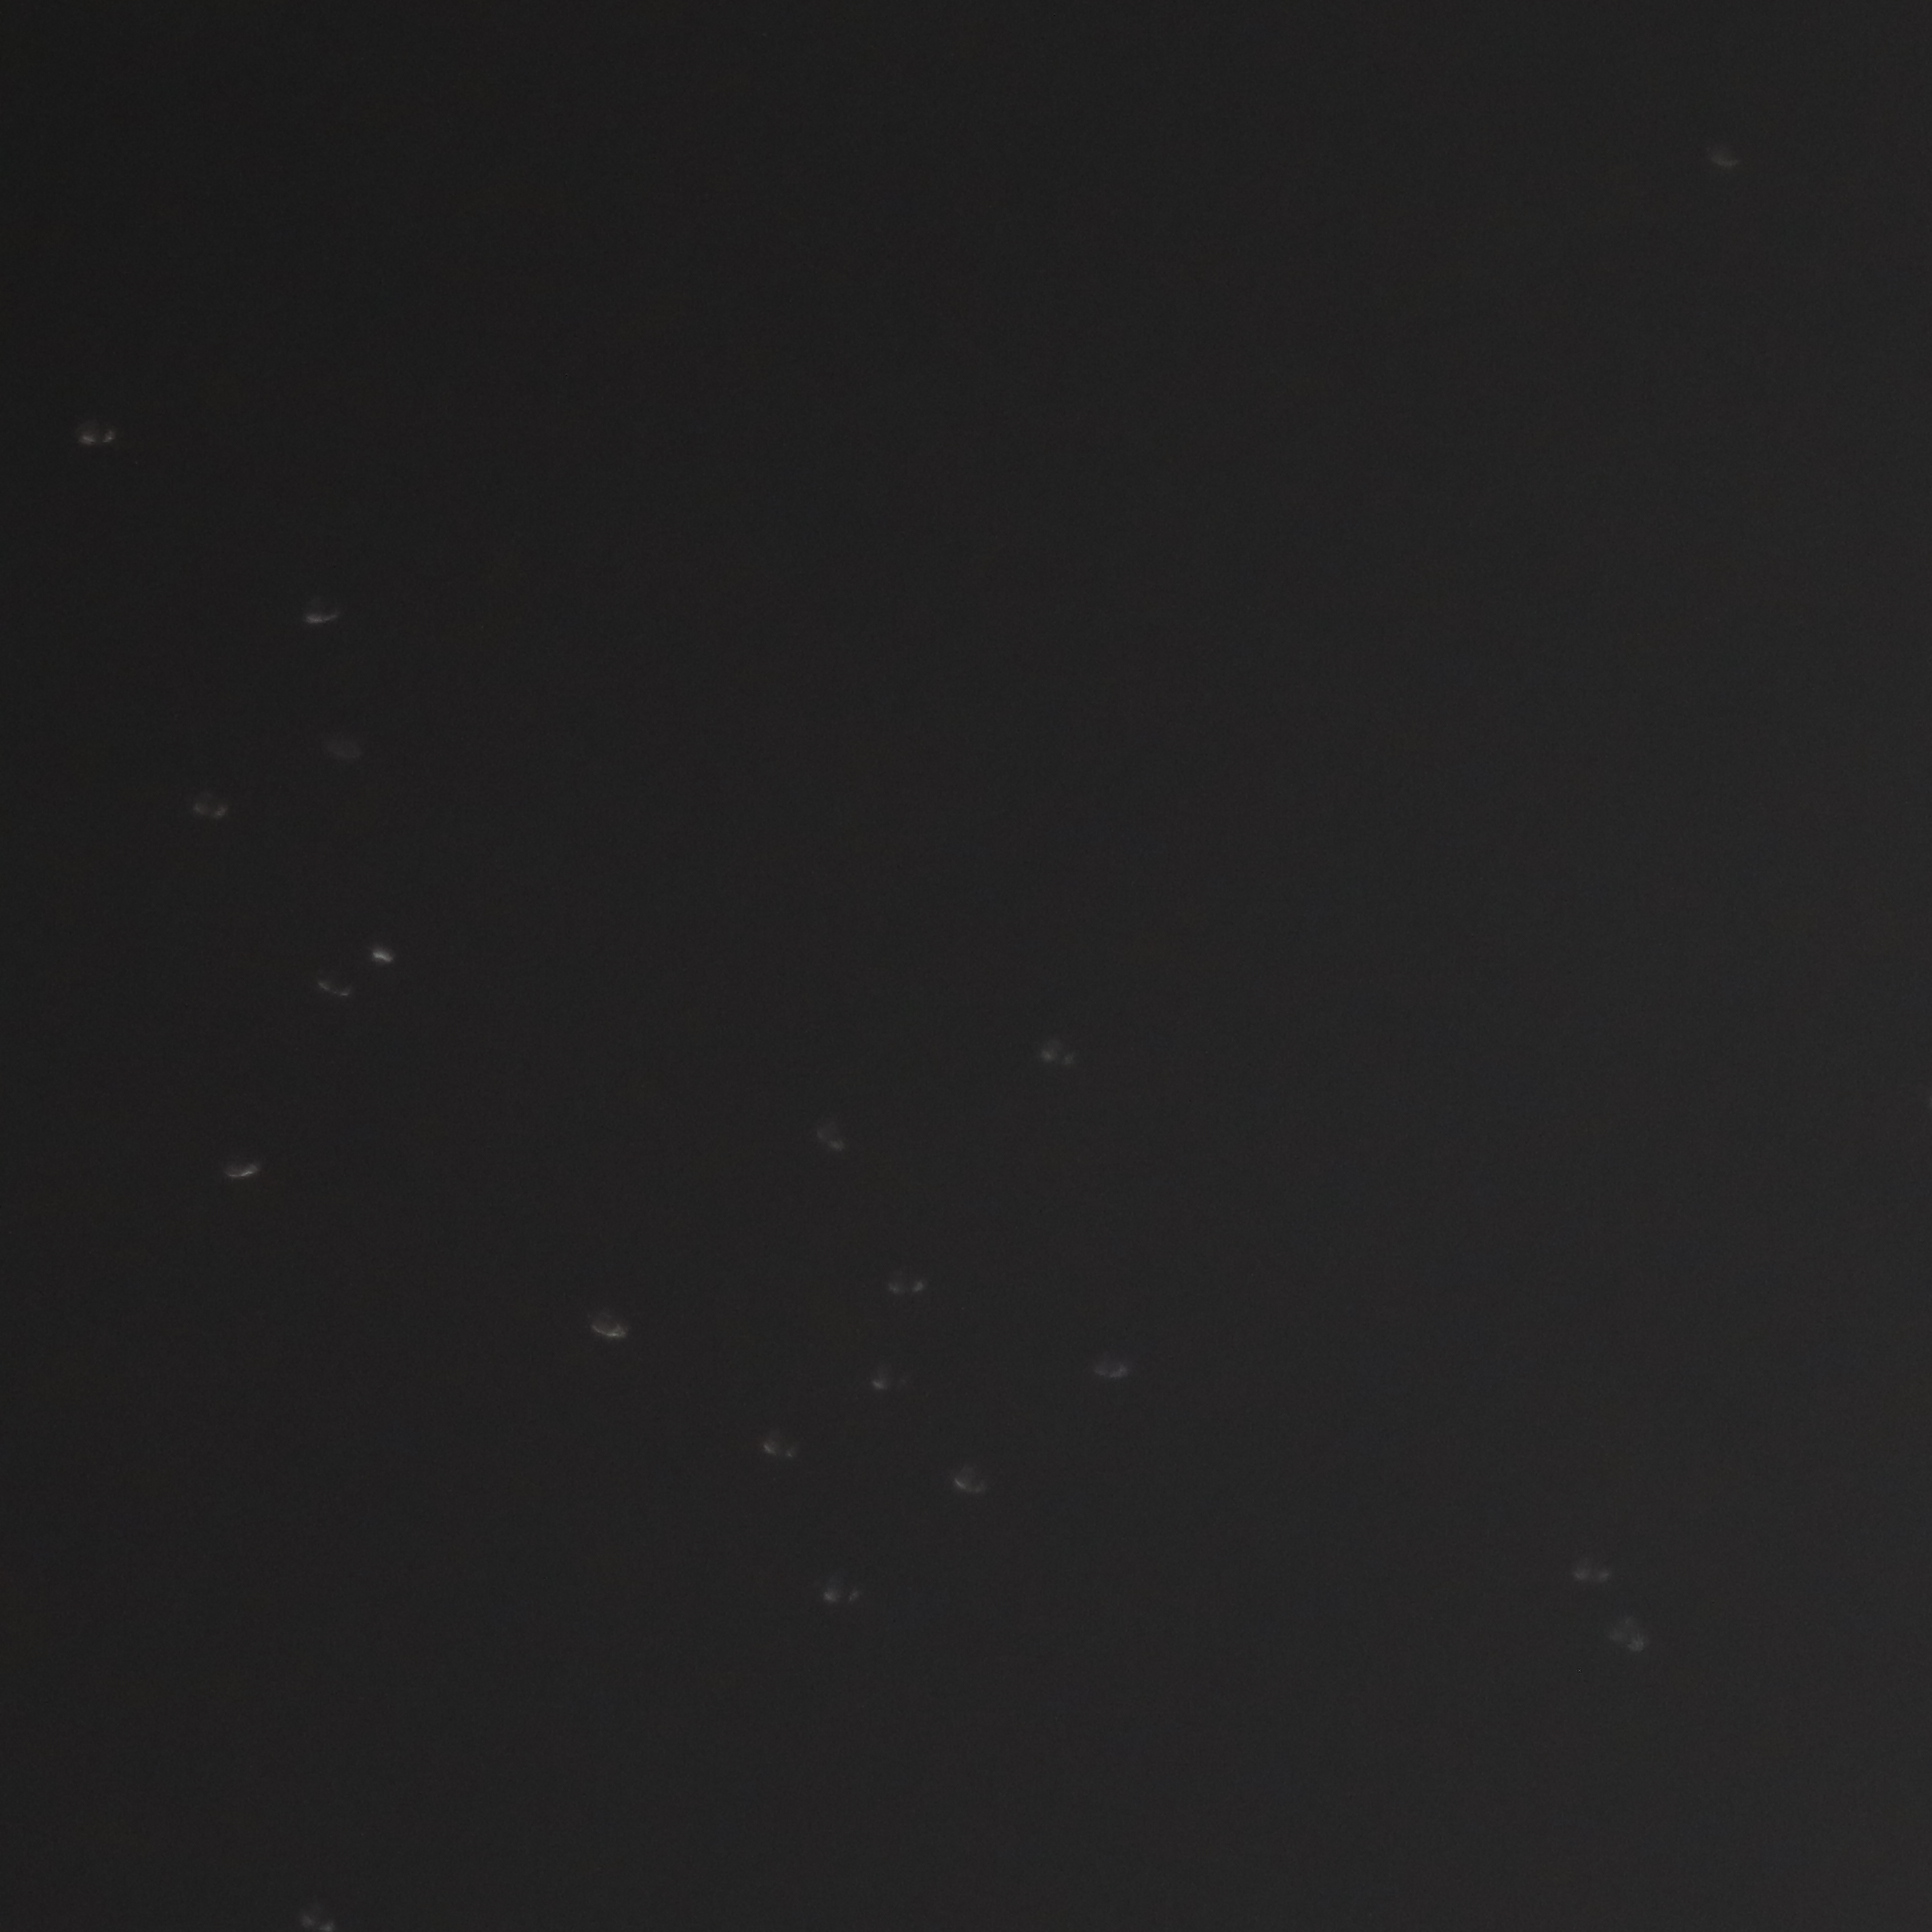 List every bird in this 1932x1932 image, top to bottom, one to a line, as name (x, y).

brant (1723, 159)
brant (101, 440)
brant (323, 609)
brant (339, 748)
brant (204, 802)
brant (388, 964)
brant (331, 990)
brant (1064, 1054)
brant (834, 1138)
brant (233, 1164)
brant (909, 1276)
brant (607, 1329)
brant (1114, 1367)
brant (894, 1378)
brant (778, 1443)
brant (970, 1480)
brant (1583, 1569)
brant (841, 1593)
brant (1626, 1637)
brant (315, 1918)